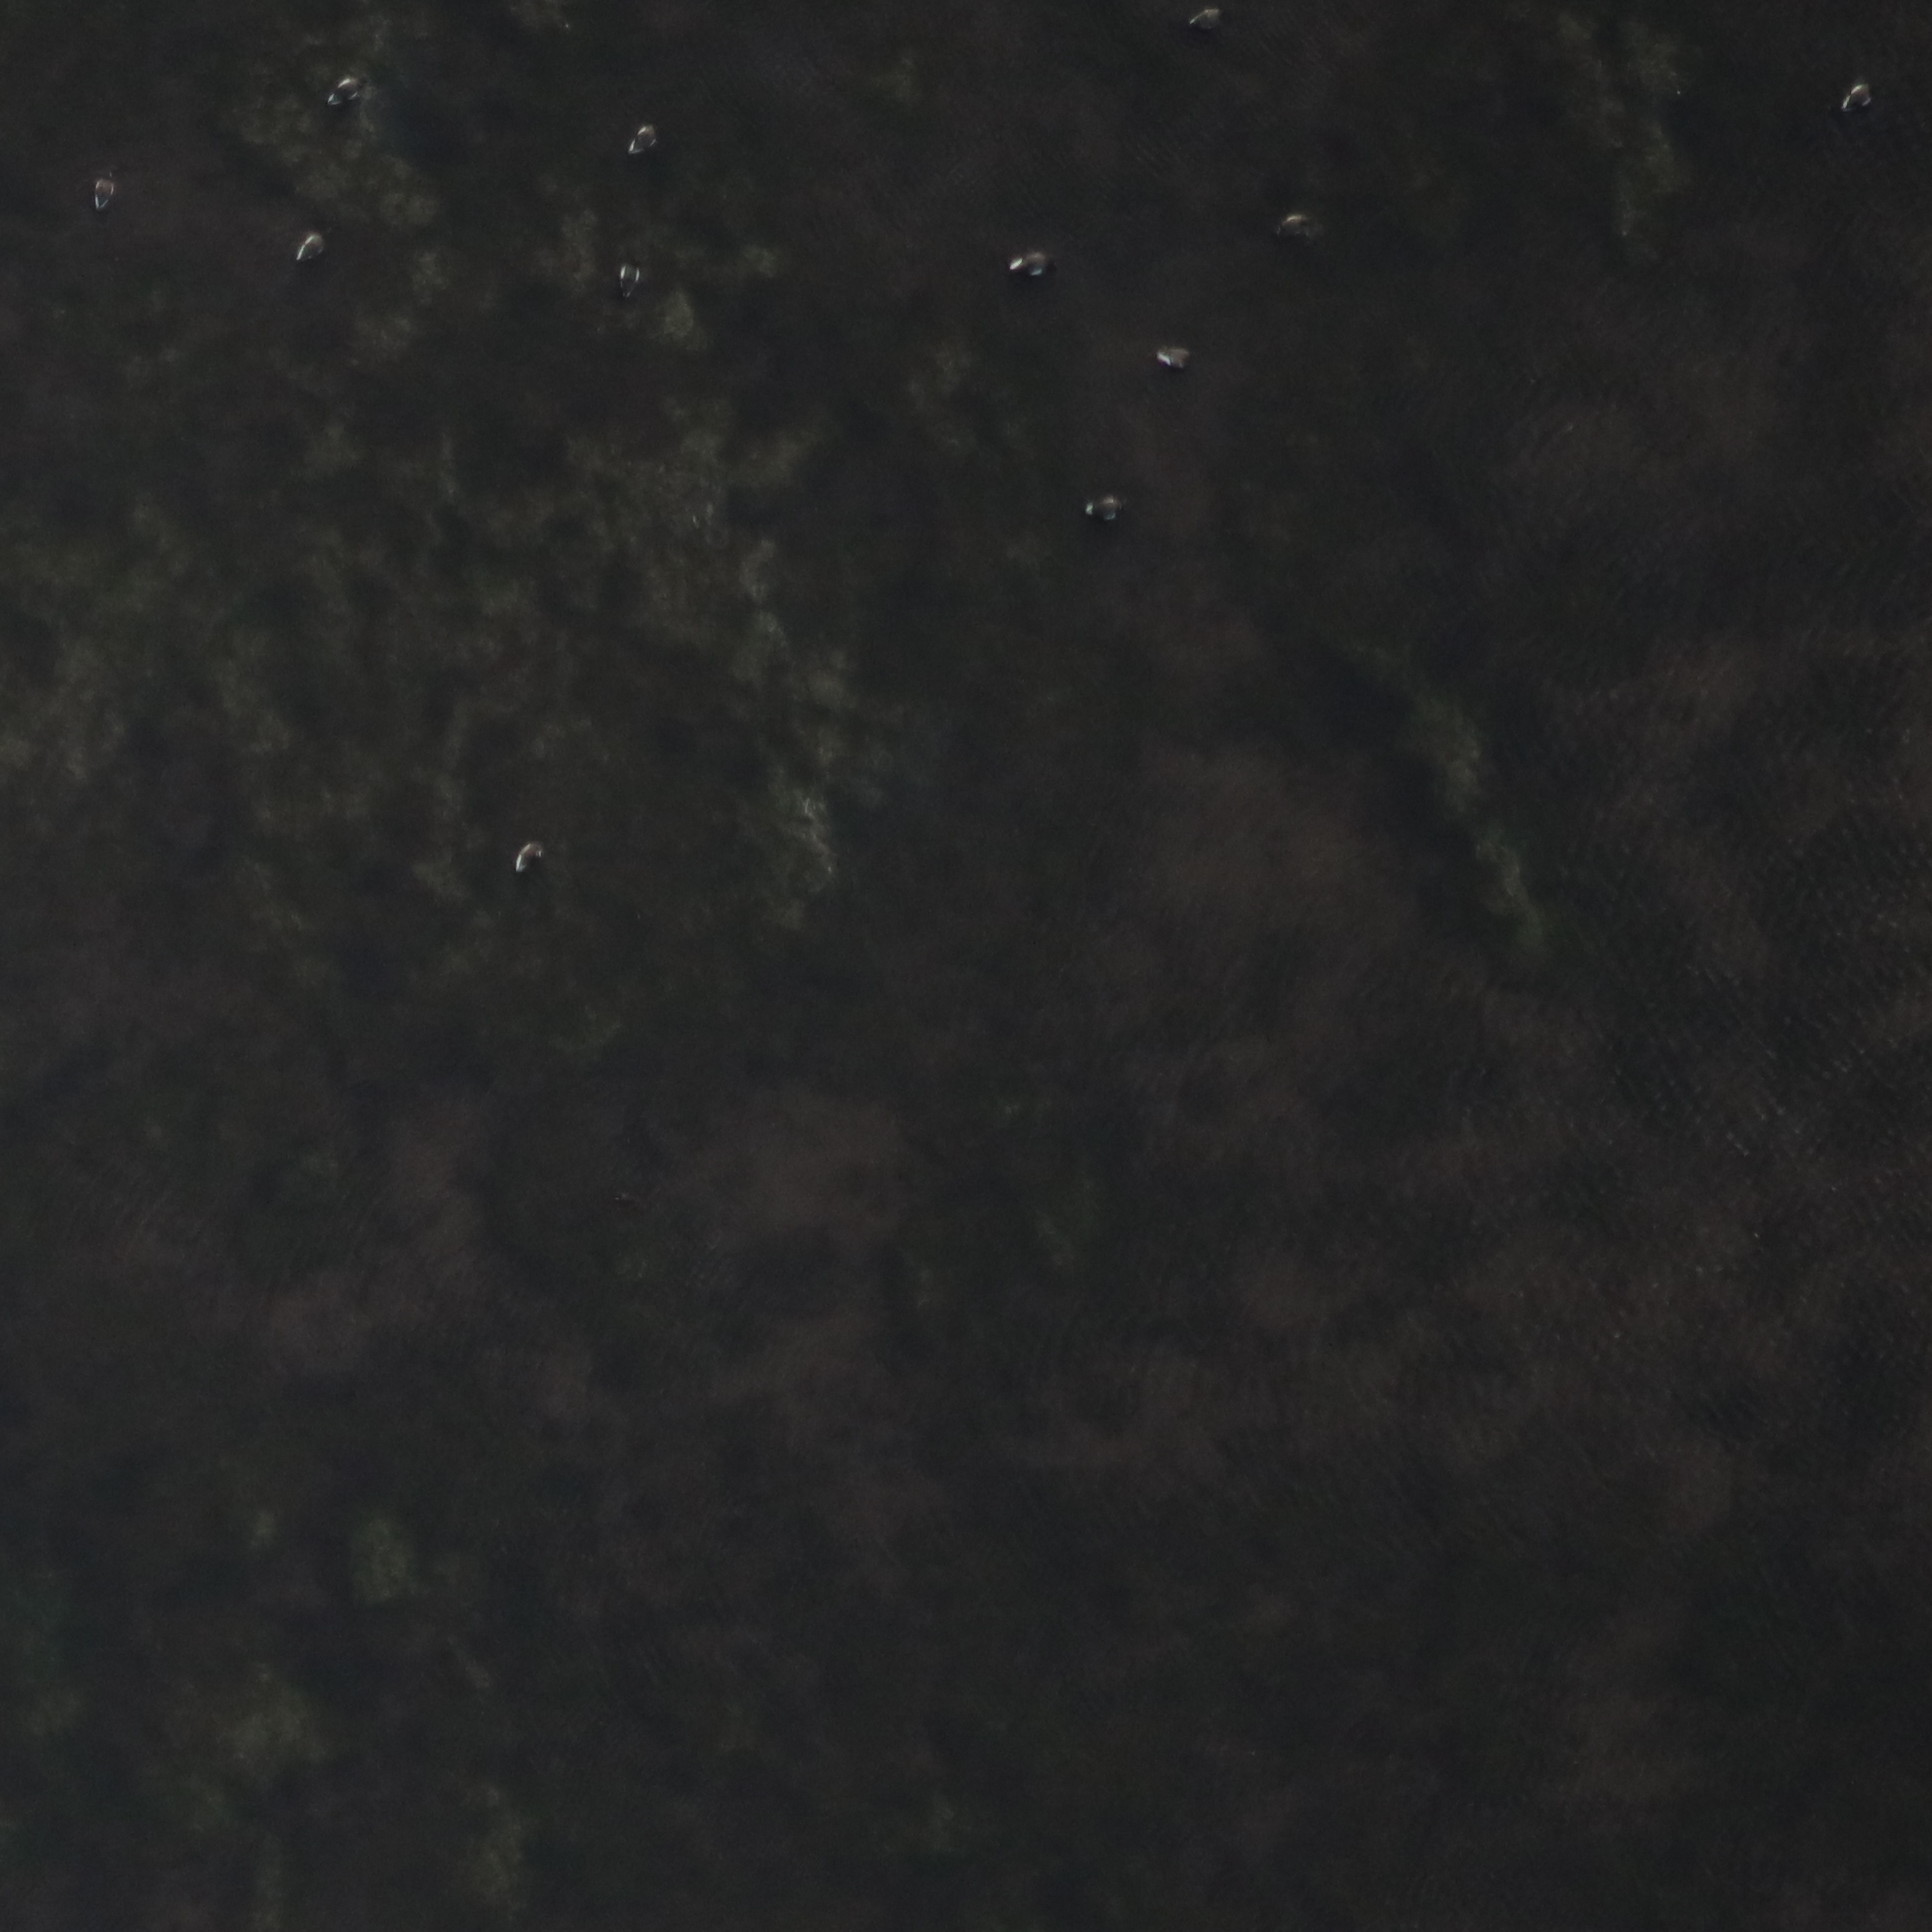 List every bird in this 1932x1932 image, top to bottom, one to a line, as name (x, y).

brant (1204, 16)
brant (351, 88)
brant (1858, 96)
brant (649, 141)
brant (106, 190)
brant (1295, 226)
brant (310, 250)
brant (1032, 262)
brant (628, 276)
brant (1179, 353)
brant (1104, 507)
brant (524, 858)